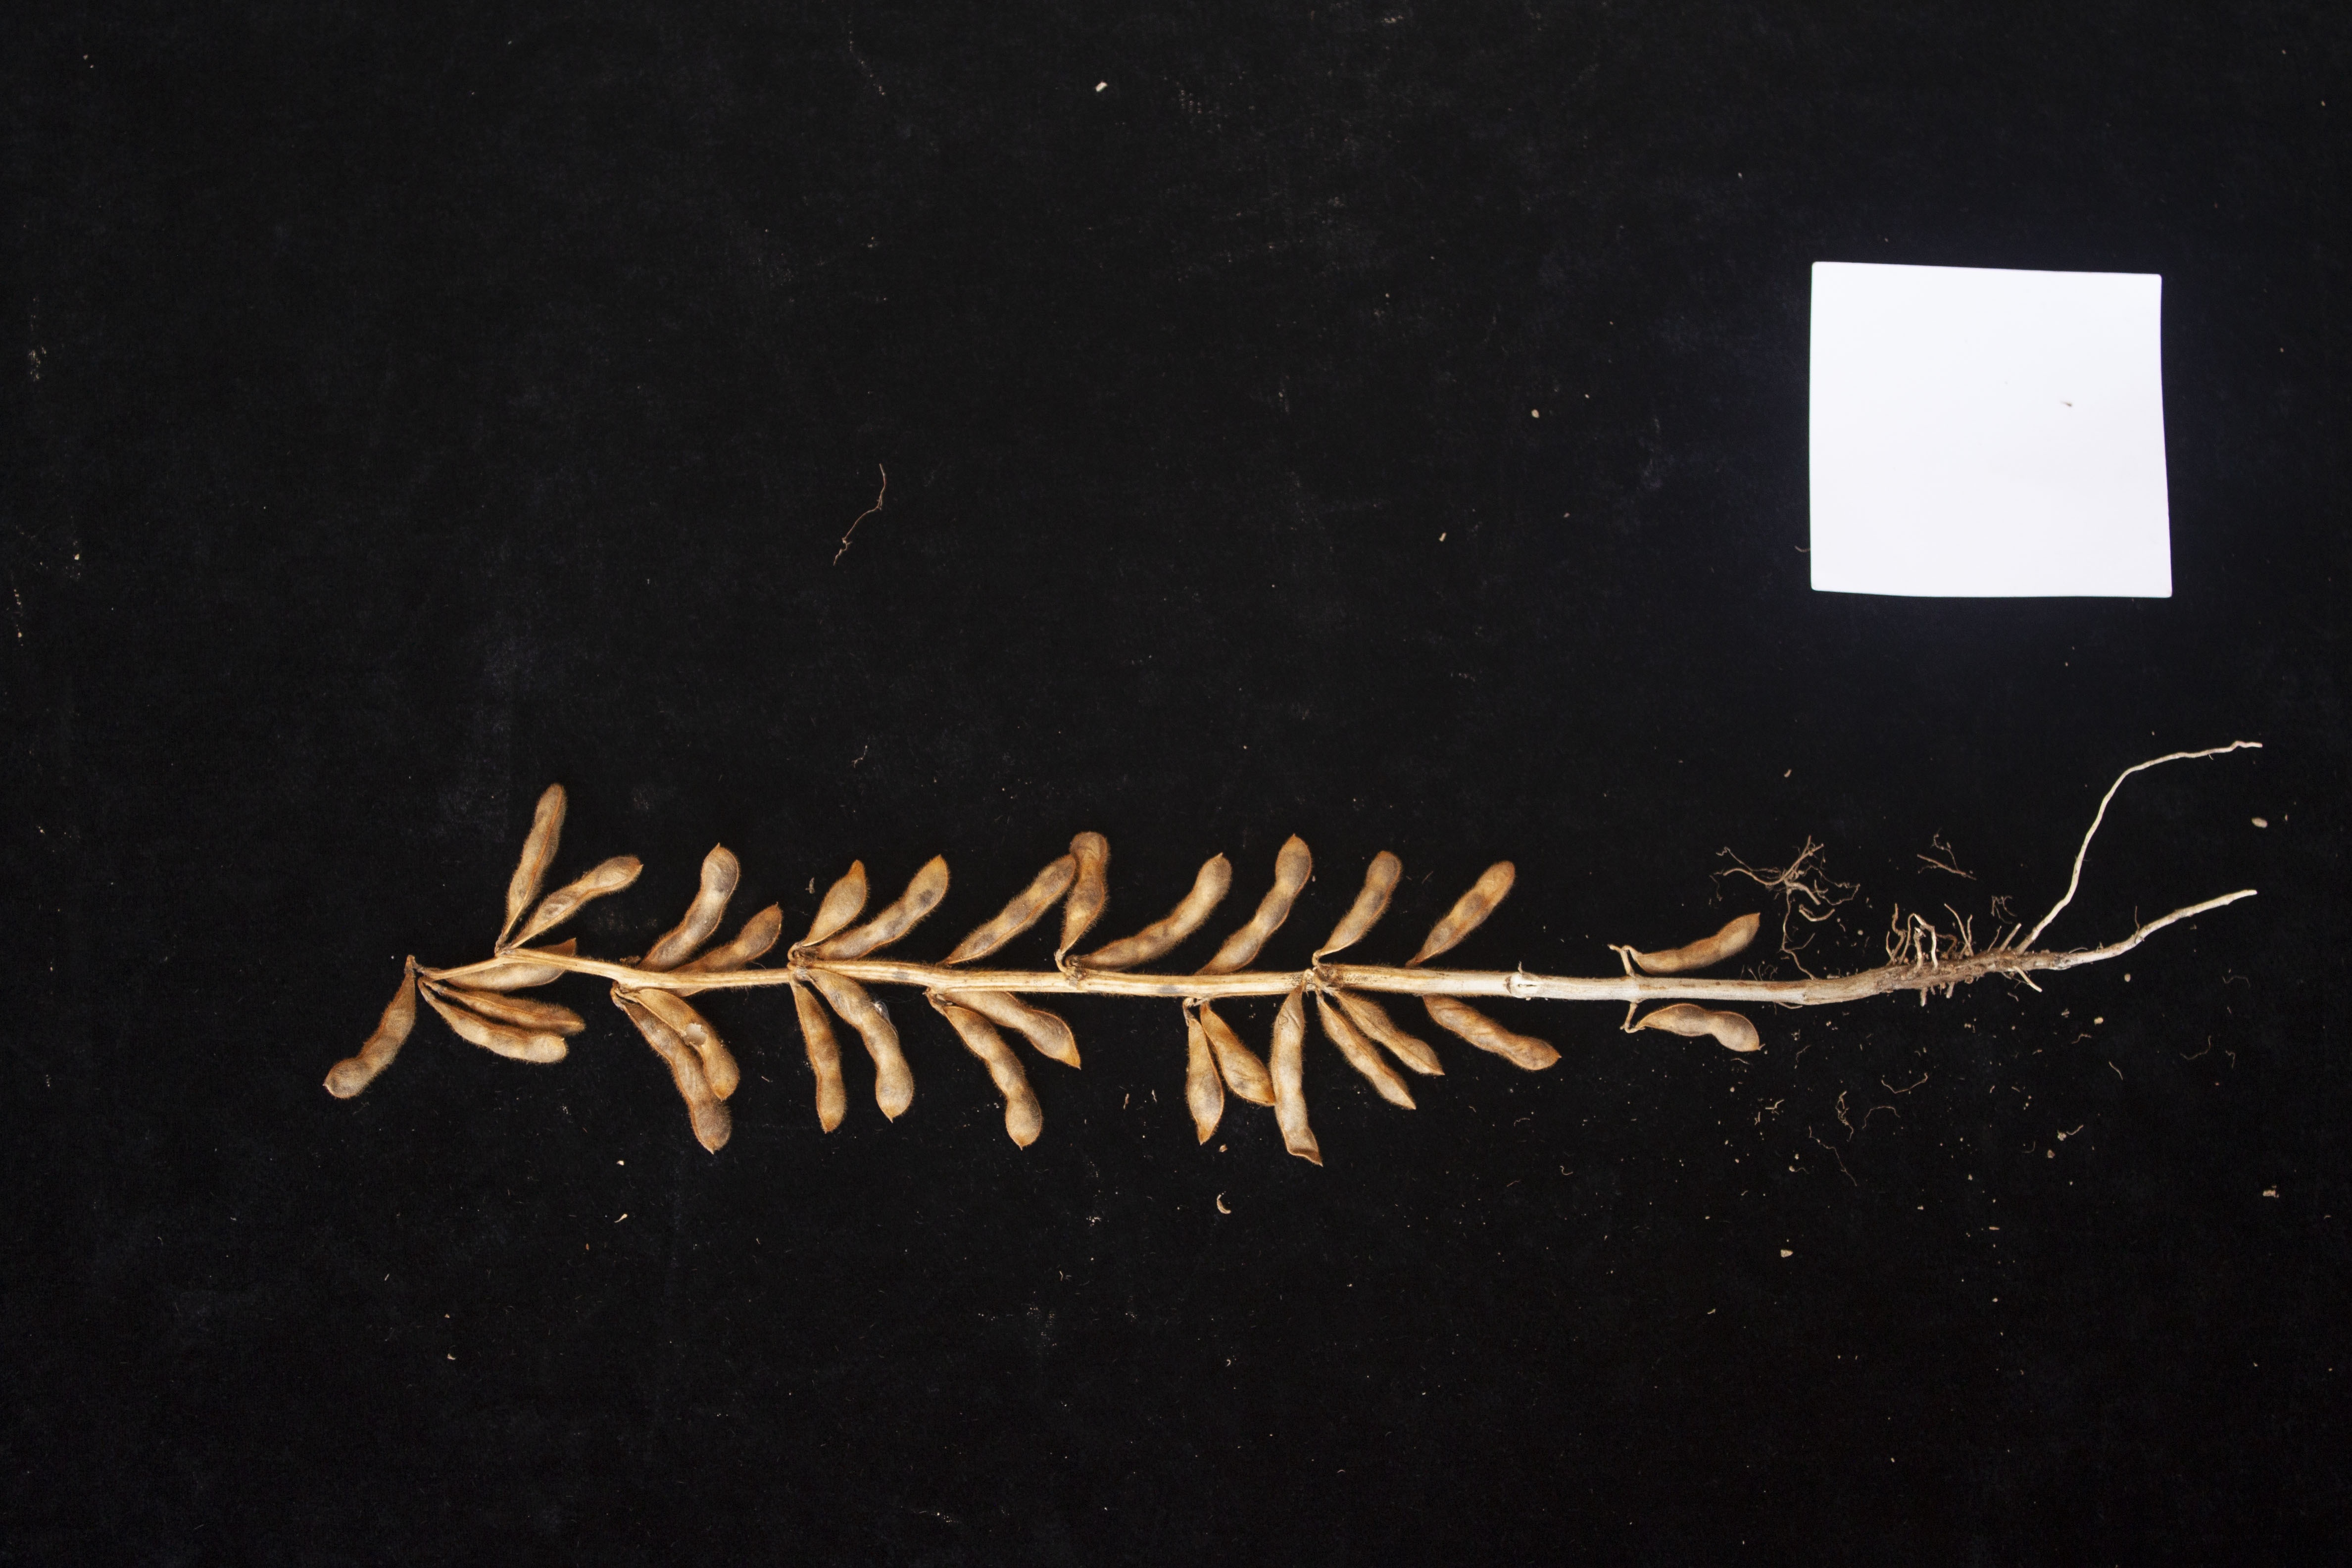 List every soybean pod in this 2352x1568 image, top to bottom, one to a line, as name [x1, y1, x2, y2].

soybean pod [496, 784, 568, 947]
soybean pod [1056, 833, 1110, 958]
soybean pod [1194, 833, 1313, 975]
soybean pod [635, 842, 740, 972]
soybean pod [1319, 850, 1402, 957]
soybean pod [806, 853, 950, 960]
soybean pod [943, 854, 1078, 966]
soybean pod [505, 857, 643, 949]
soybean pod [1074, 857, 1231, 971]
soybean pod [786, 859, 868, 957]
soybean pod [1404, 861, 1517, 969]
soybean pod [674, 905, 782, 972]
soybean pod [1626, 913, 1761, 975]
soybean pod [448, 938, 577, 992]
soybean pod [323, 958, 417, 1099]
soybean pod [803, 968, 916, 1125]
soybean pod [790, 980, 846, 1134]
soybean pod [421, 980, 586, 1035]
soybean pod [419, 984, 569, 1065]
soybean pod [1326, 985, 1447, 1077]
soybean pod [1269, 986, 1323, 1169]
soybean pod [1315, 988, 1417, 1112]
soybean pod [616, 989, 739, 1102]
soybean pod [939, 993, 1081, 1070]
soybean pod [611, 996, 731, 1156]
soybean pod [1420, 997, 1562, 1072]
soybean pod [1199, 1001, 1278, 1107]
soybean pod [930, 1002, 1042, 1150]
soybean pod [1627, 1004, 1761, 1053]
soybean pod [1182, 1010, 1224, 1148]